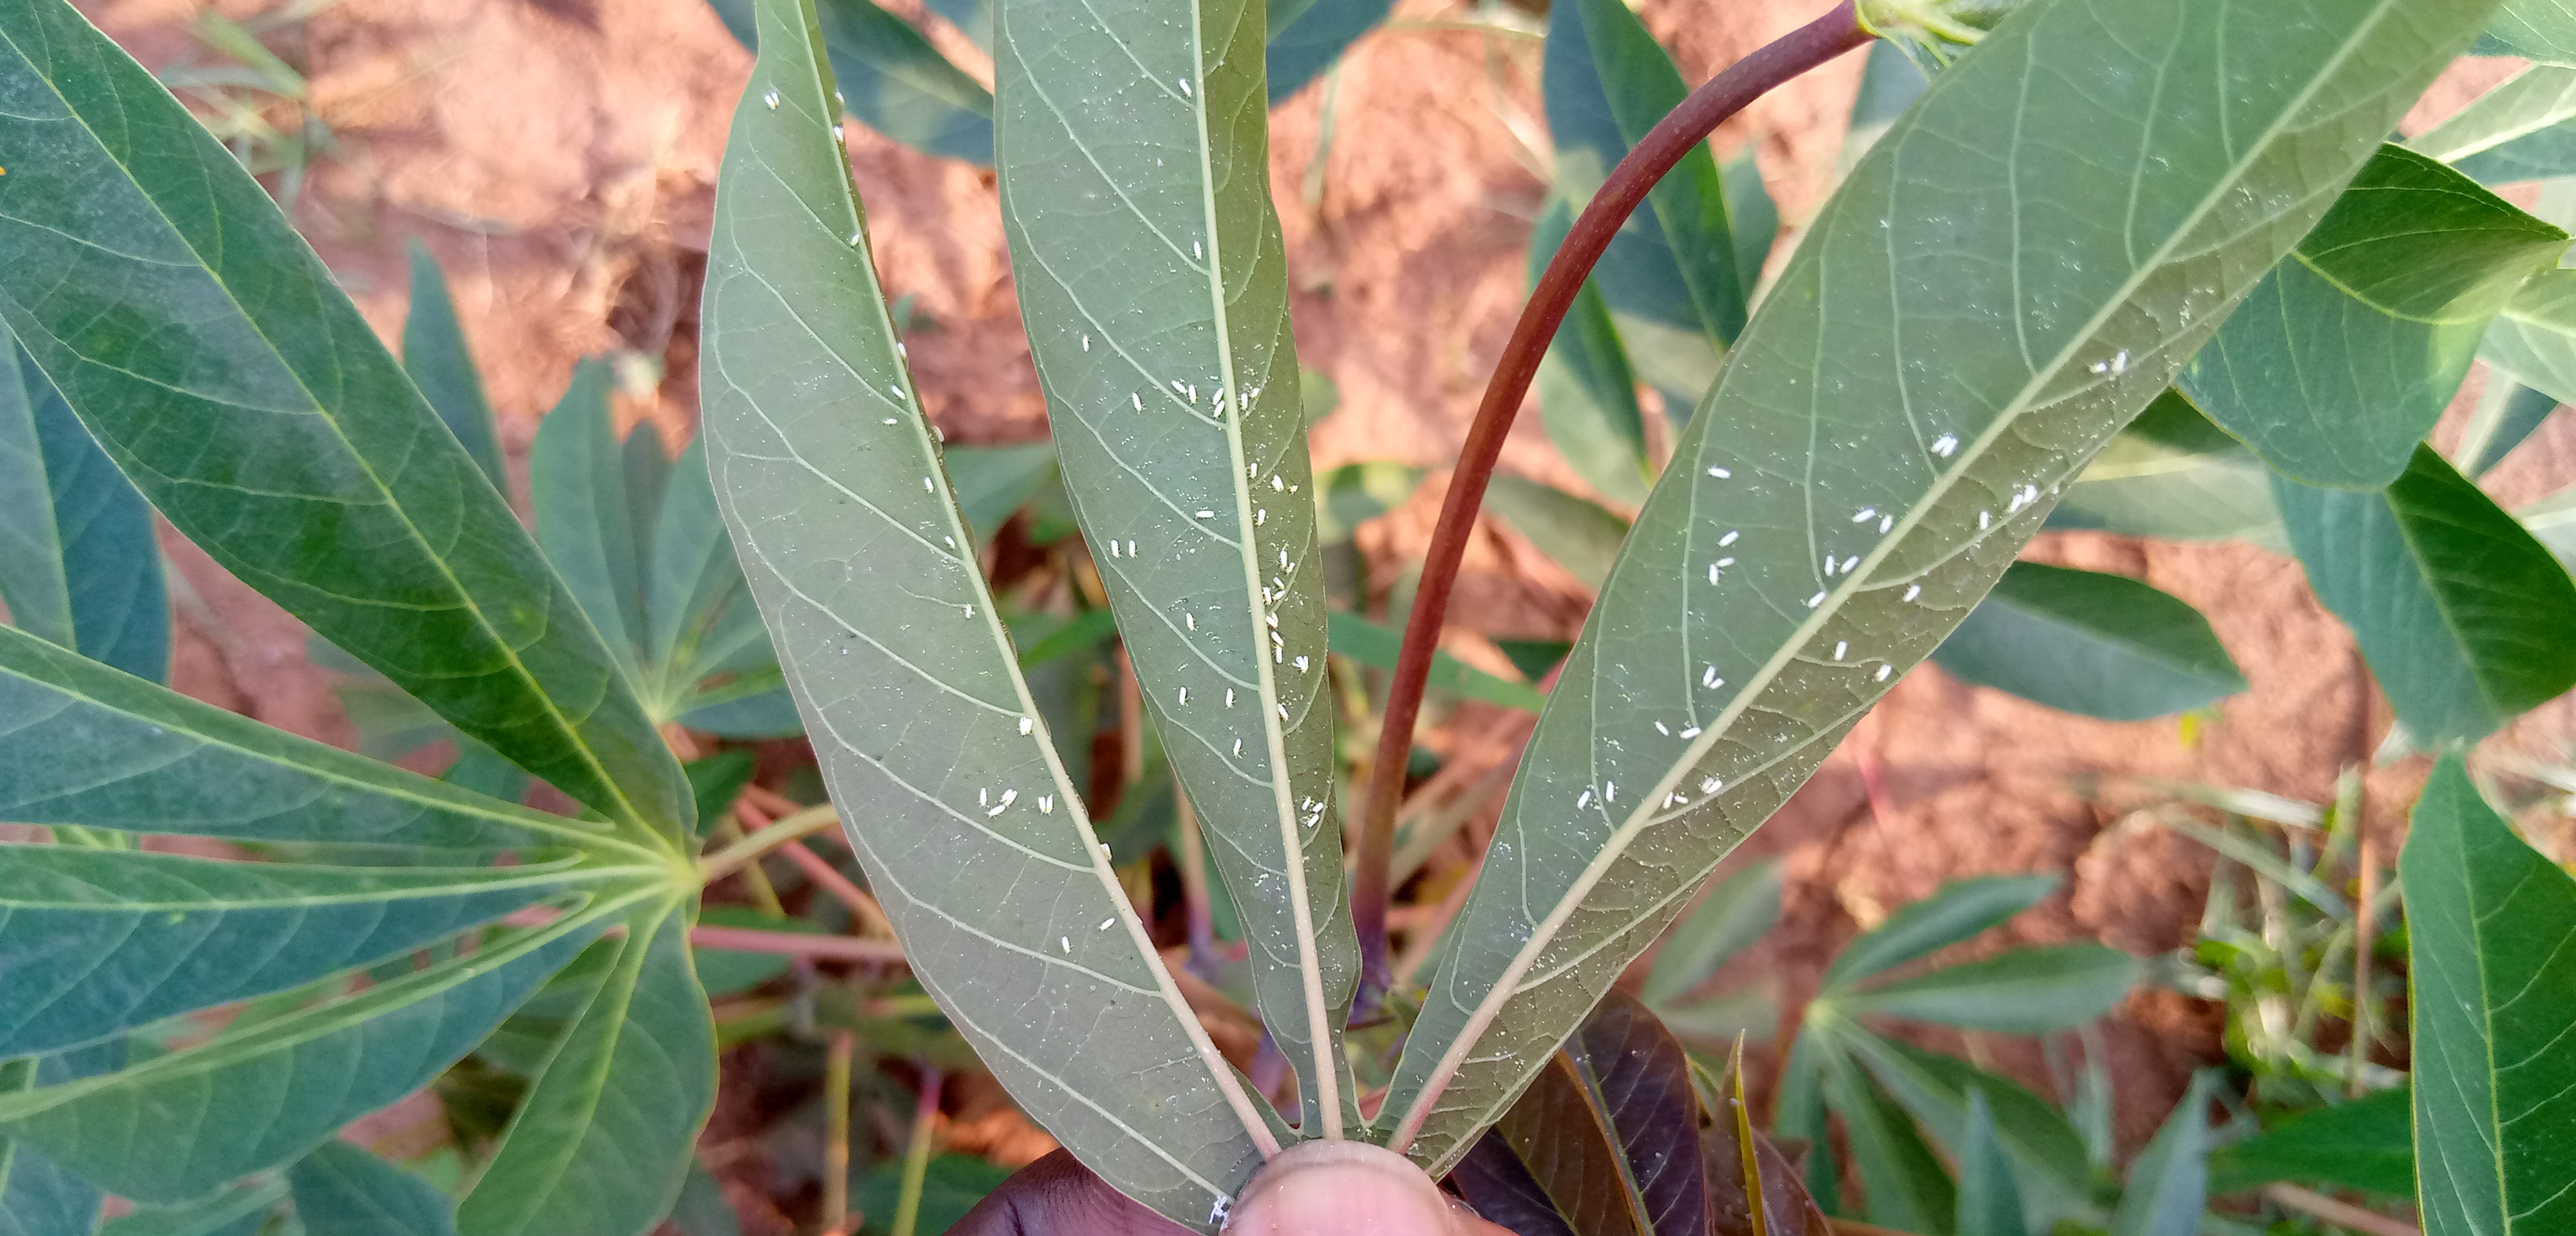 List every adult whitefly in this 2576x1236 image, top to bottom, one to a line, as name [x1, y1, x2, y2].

whitefly [1177, 77, 1195, 100]
whitefly [833, 88, 848, 106]
whitefly [763, 91, 784, 112]
whitefly [833, 122, 849, 144]
whitefly [849, 232, 860, 250]
whitefly [1191, 238, 1207, 261]
whitefly [1080, 331, 1093, 353]
whitefly [896, 339, 909, 361]
whitefly [2110, 349, 2130, 378]
whitefly [2085, 357, 2107, 378]
whitefly [1168, 377, 1188, 396]
whitefly [1187, 380, 1200, 407]
whitefly [890, 382, 906, 401]
whitefly [1211, 384, 1224, 404]
whitefly [1248, 384, 1260, 398]
whitefly [1131, 388, 1144, 413]
whitefly [1238, 391, 1249, 413]
whitefly [1212, 400, 1226, 417]
whitefly [879, 415, 898, 427]
whitefly [1931, 432, 1959, 458]
whitefly [1247, 460, 1259, 482]
whitefly [1705, 463, 1732, 482]
whitefly [1268, 472, 1285, 495]
whitefly [922, 474, 938, 494]
whitefly [2022, 480, 2041, 506]
whitefly [1287, 481, 1302, 498]
whitefly [2004, 485, 2022, 515]
whitefly [1253, 505, 1271, 528]
whitefly [1851, 506, 1875, 524]
whitefly [1191, 508, 1217, 521]
whitefly [1978, 509, 1991, 533]
whitefly [1878, 512, 1896, 534]
whitefly [1717, 529, 1743, 548]
whitefly [943, 531, 960, 550]
whitefly [1110, 536, 1121, 559]
whitefly [1127, 536, 1139, 560]
whitefly [1277, 547, 1289, 570]
whitefly [1821, 552, 1835, 577]
whitefly [1835, 553, 1861, 576]
whitefly [1714, 556, 1737, 567]
whitefly [1705, 561, 1719, 587]
whitefly [1271, 575, 1286, 590]
whitefly [1896, 581, 1926, 609]
whitefly [1262, 583, 1273, 606]
whitefly [1804, 586, 1824, 609]
whitefly [1272, 588, 1287, 601]
whitefly [963, 601, 974, 621]
whitefly [1184, 610, 1197, 631]
whitefly [1262, 610, 1283, 628]
whitefly [1269, 629, 1287, 646]
whitefly [1832, 633, 1850, 662]
whitefly [1273, 645, 1285, 665]
whitefly [1291, 648, 1312, 674]
whitefly [1871, 660, 1891, 683]
whitefly [1700, 662, 1727, 692]
whitefly [1222, 682, 1239, 713]
whitefly [1176, 683, 1189, 707]
whitefly [1276, 701, 1290, 724]
whitefly [1016, 713, 1036, 738]
whitefly [1651, 716, 1671, 738]
whitefly [1678, 723, 1701, 740]
whitefly [1229, 736, 1245, 760]
whitefly [1698, 774, 1723, 794]
whitefly [1603, 777, 1620, 802]
whitefly [977, 783, 988, 807]
whitefly [999, 787, 1019, 806]
whitefly [1575, 787, 1593, 812]
whitefly [1662, 789, 1672, 813]
whitefly [1046, 790, 1056, 818]
whitefly [1036, 792, 1046, 817]
whitefly [1672, 792, 1693, 809]
whitefly [1300, 793, 1314, 810]
whitefly [1311, 799, 1327, 812]
whitefly [983, 803, 1005, 818]
whitefly [1305, 814, 1323, 828]
whitefly [1098, 840, 1114, 861]
whitefly [1097, 917, 1120, 933]
whitefly [1059, 933, 1074, 954]